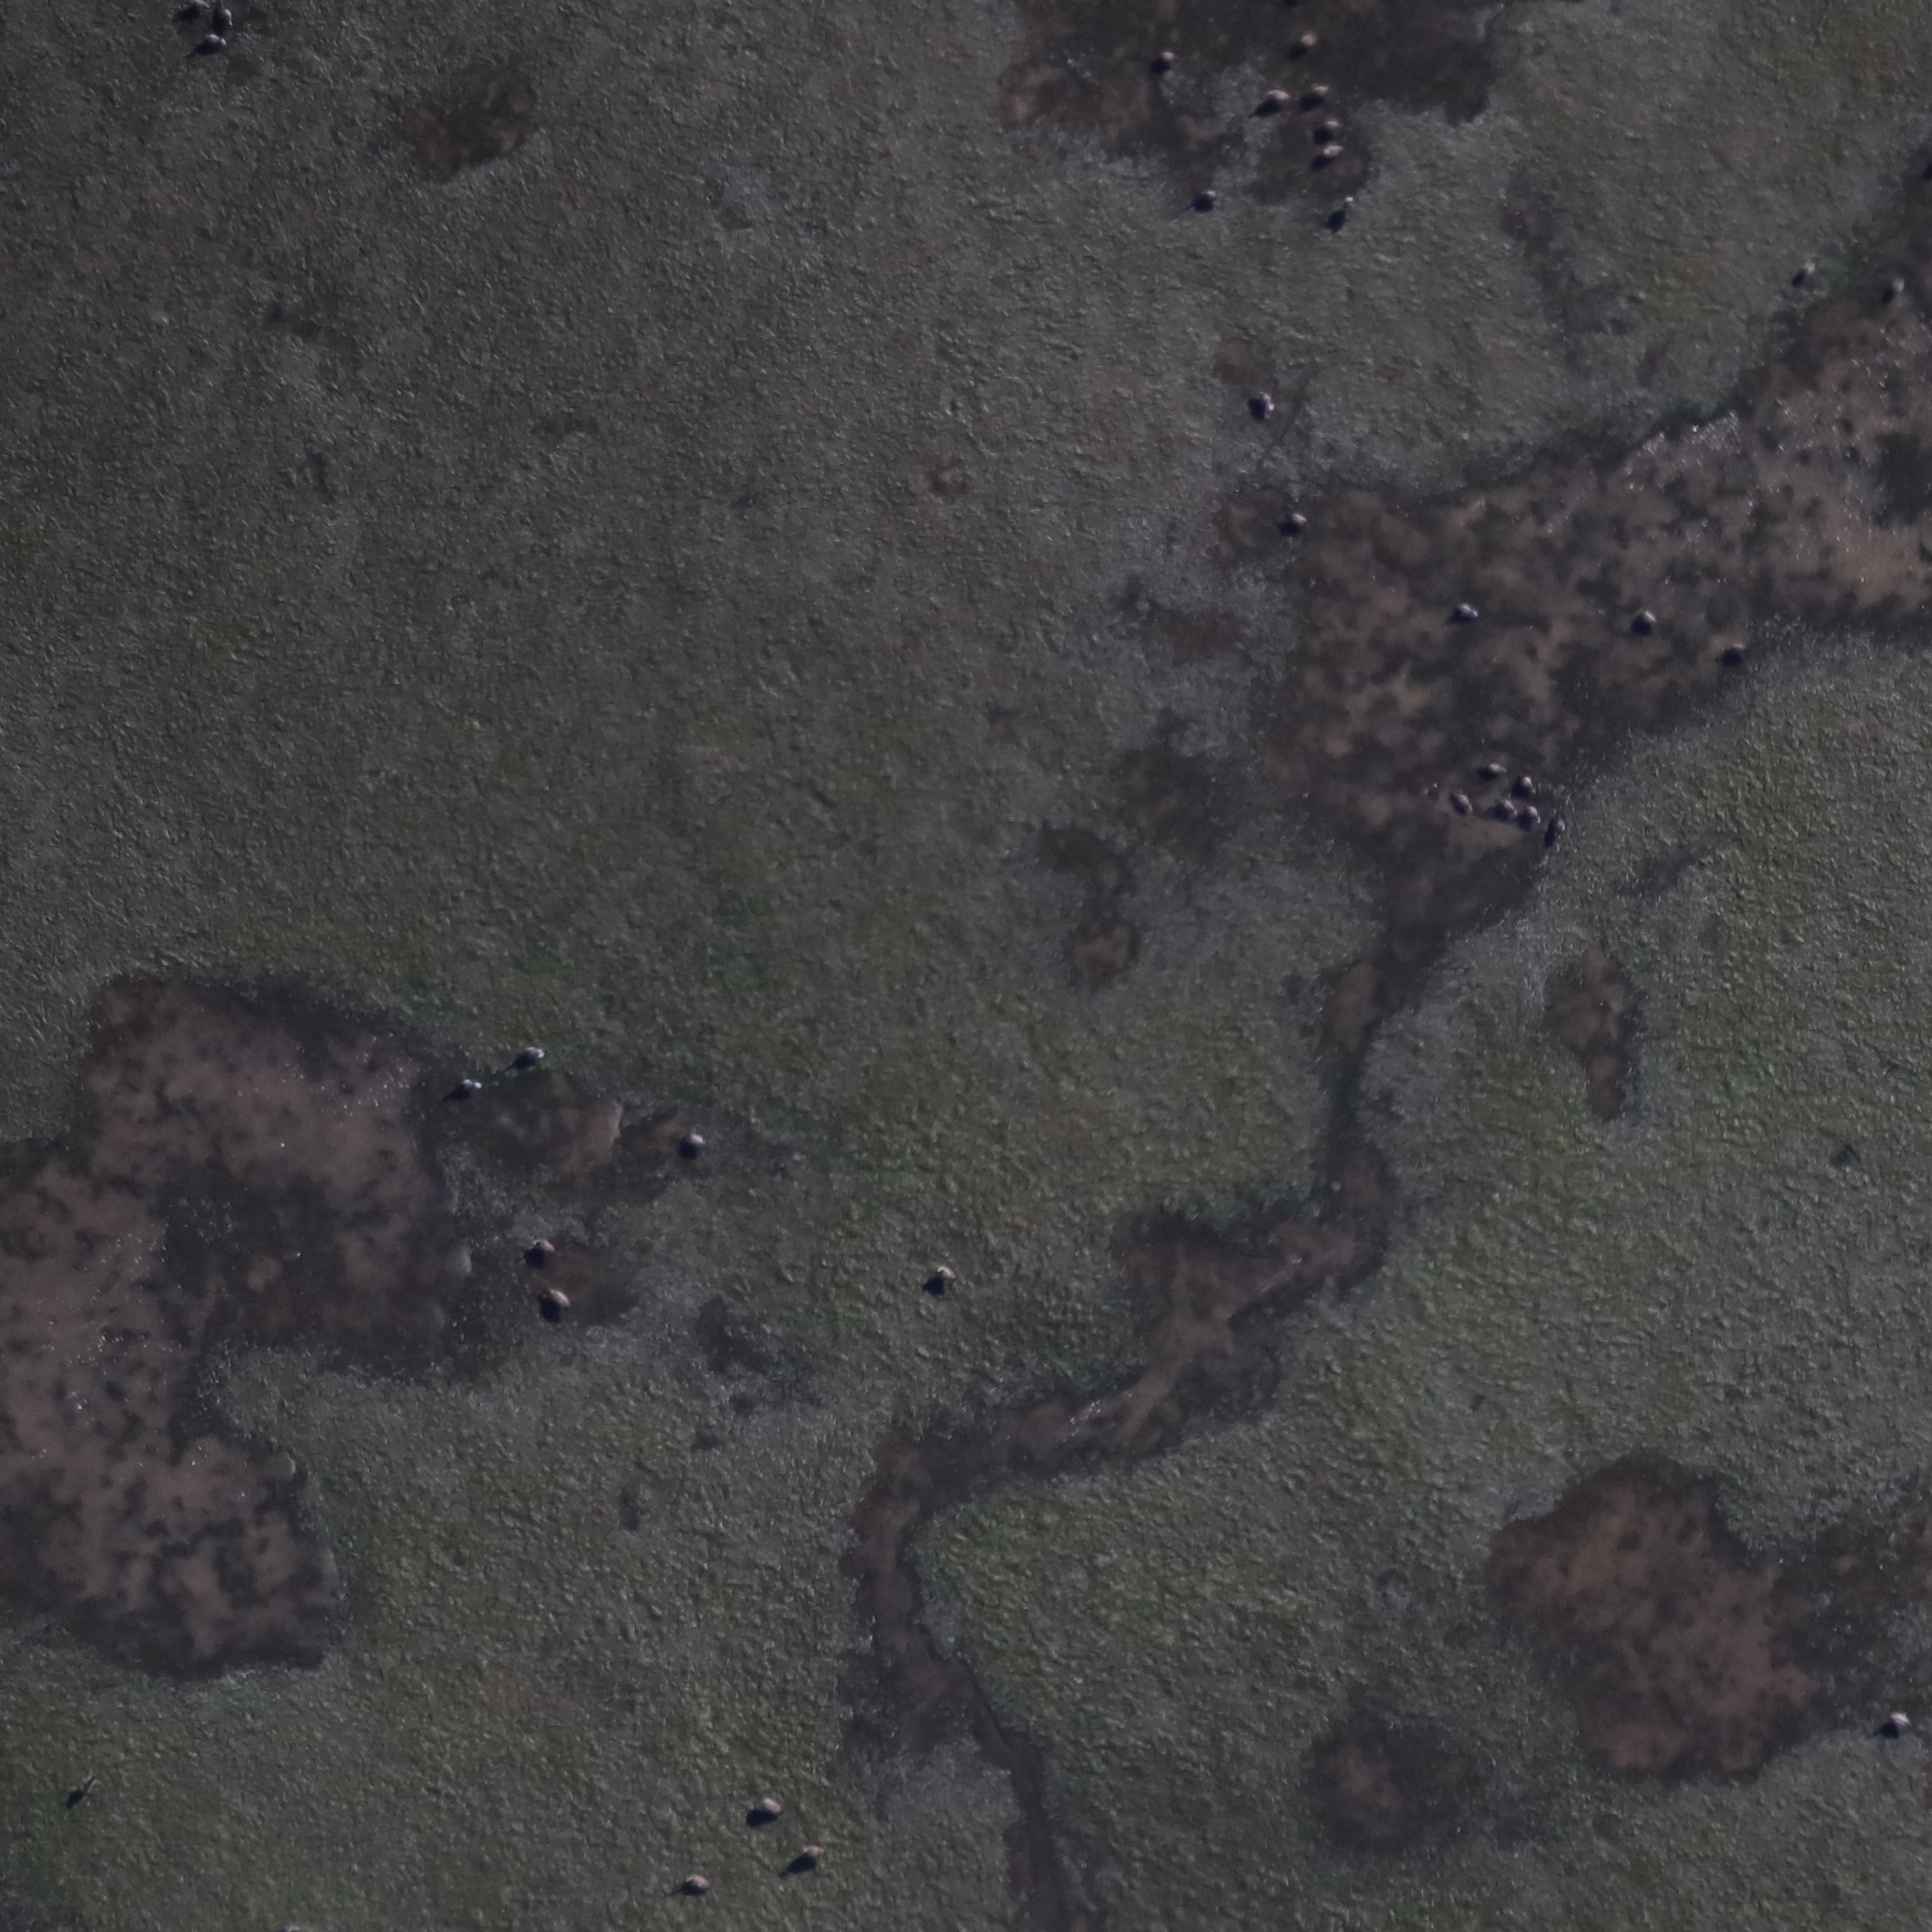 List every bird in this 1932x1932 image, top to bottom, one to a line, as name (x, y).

Canada goose (198, 5)
Canada goose (228, 13)
Canada goose (1307, 39)
Canada goose (215, 41)
Canada goose (1167, 56)
Canada goose (1320, 92)
Canada goose (1279, 98)
Canada goose (1330, 125)
Canada goose (1335, 149)
brant (1209, 196)
brant (1347, 207)
Canada goose (1807, 270)
Canada goose (1898, 287)
brant (1265, 401)
Canada goose (1295, 520)
brant (1462, 610)
Canada goose (1647, 618)
Canada goose (1737, 651)
brant (1499, 765)
brant (1526, 784)
brant (1464, 801)
brant (1504, 802)
brant (1530, 819)
brant (1563, 827)
brant (535, 1052)
brant (466, 1085)
Canada goose (697, 1143)
Canada goose (544, 1245)
Canada goose (941, 1273)
Canada goose (561, 1303)
Canada goose (1897, 1716)
Canada goose (87, 1787)
Canada goose (775, 1810)
Canada goose (818, 1855)
Canada goose (691, 1881)
Canada goose (288, 1930)